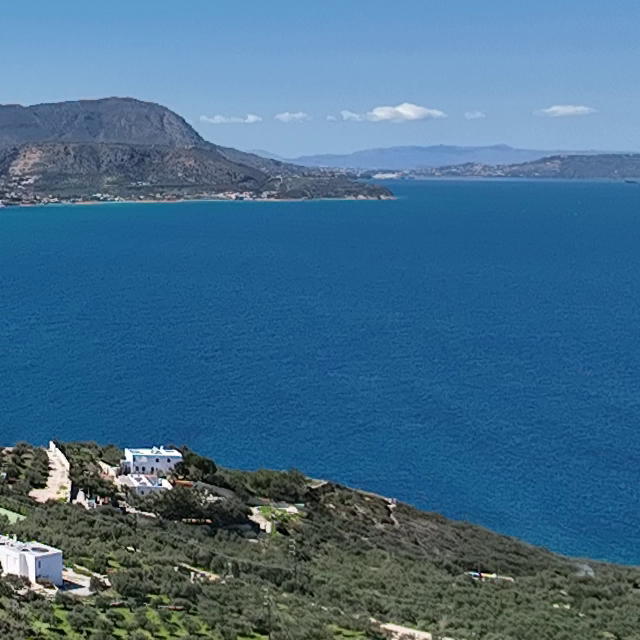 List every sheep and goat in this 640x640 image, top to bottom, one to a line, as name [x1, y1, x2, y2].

None